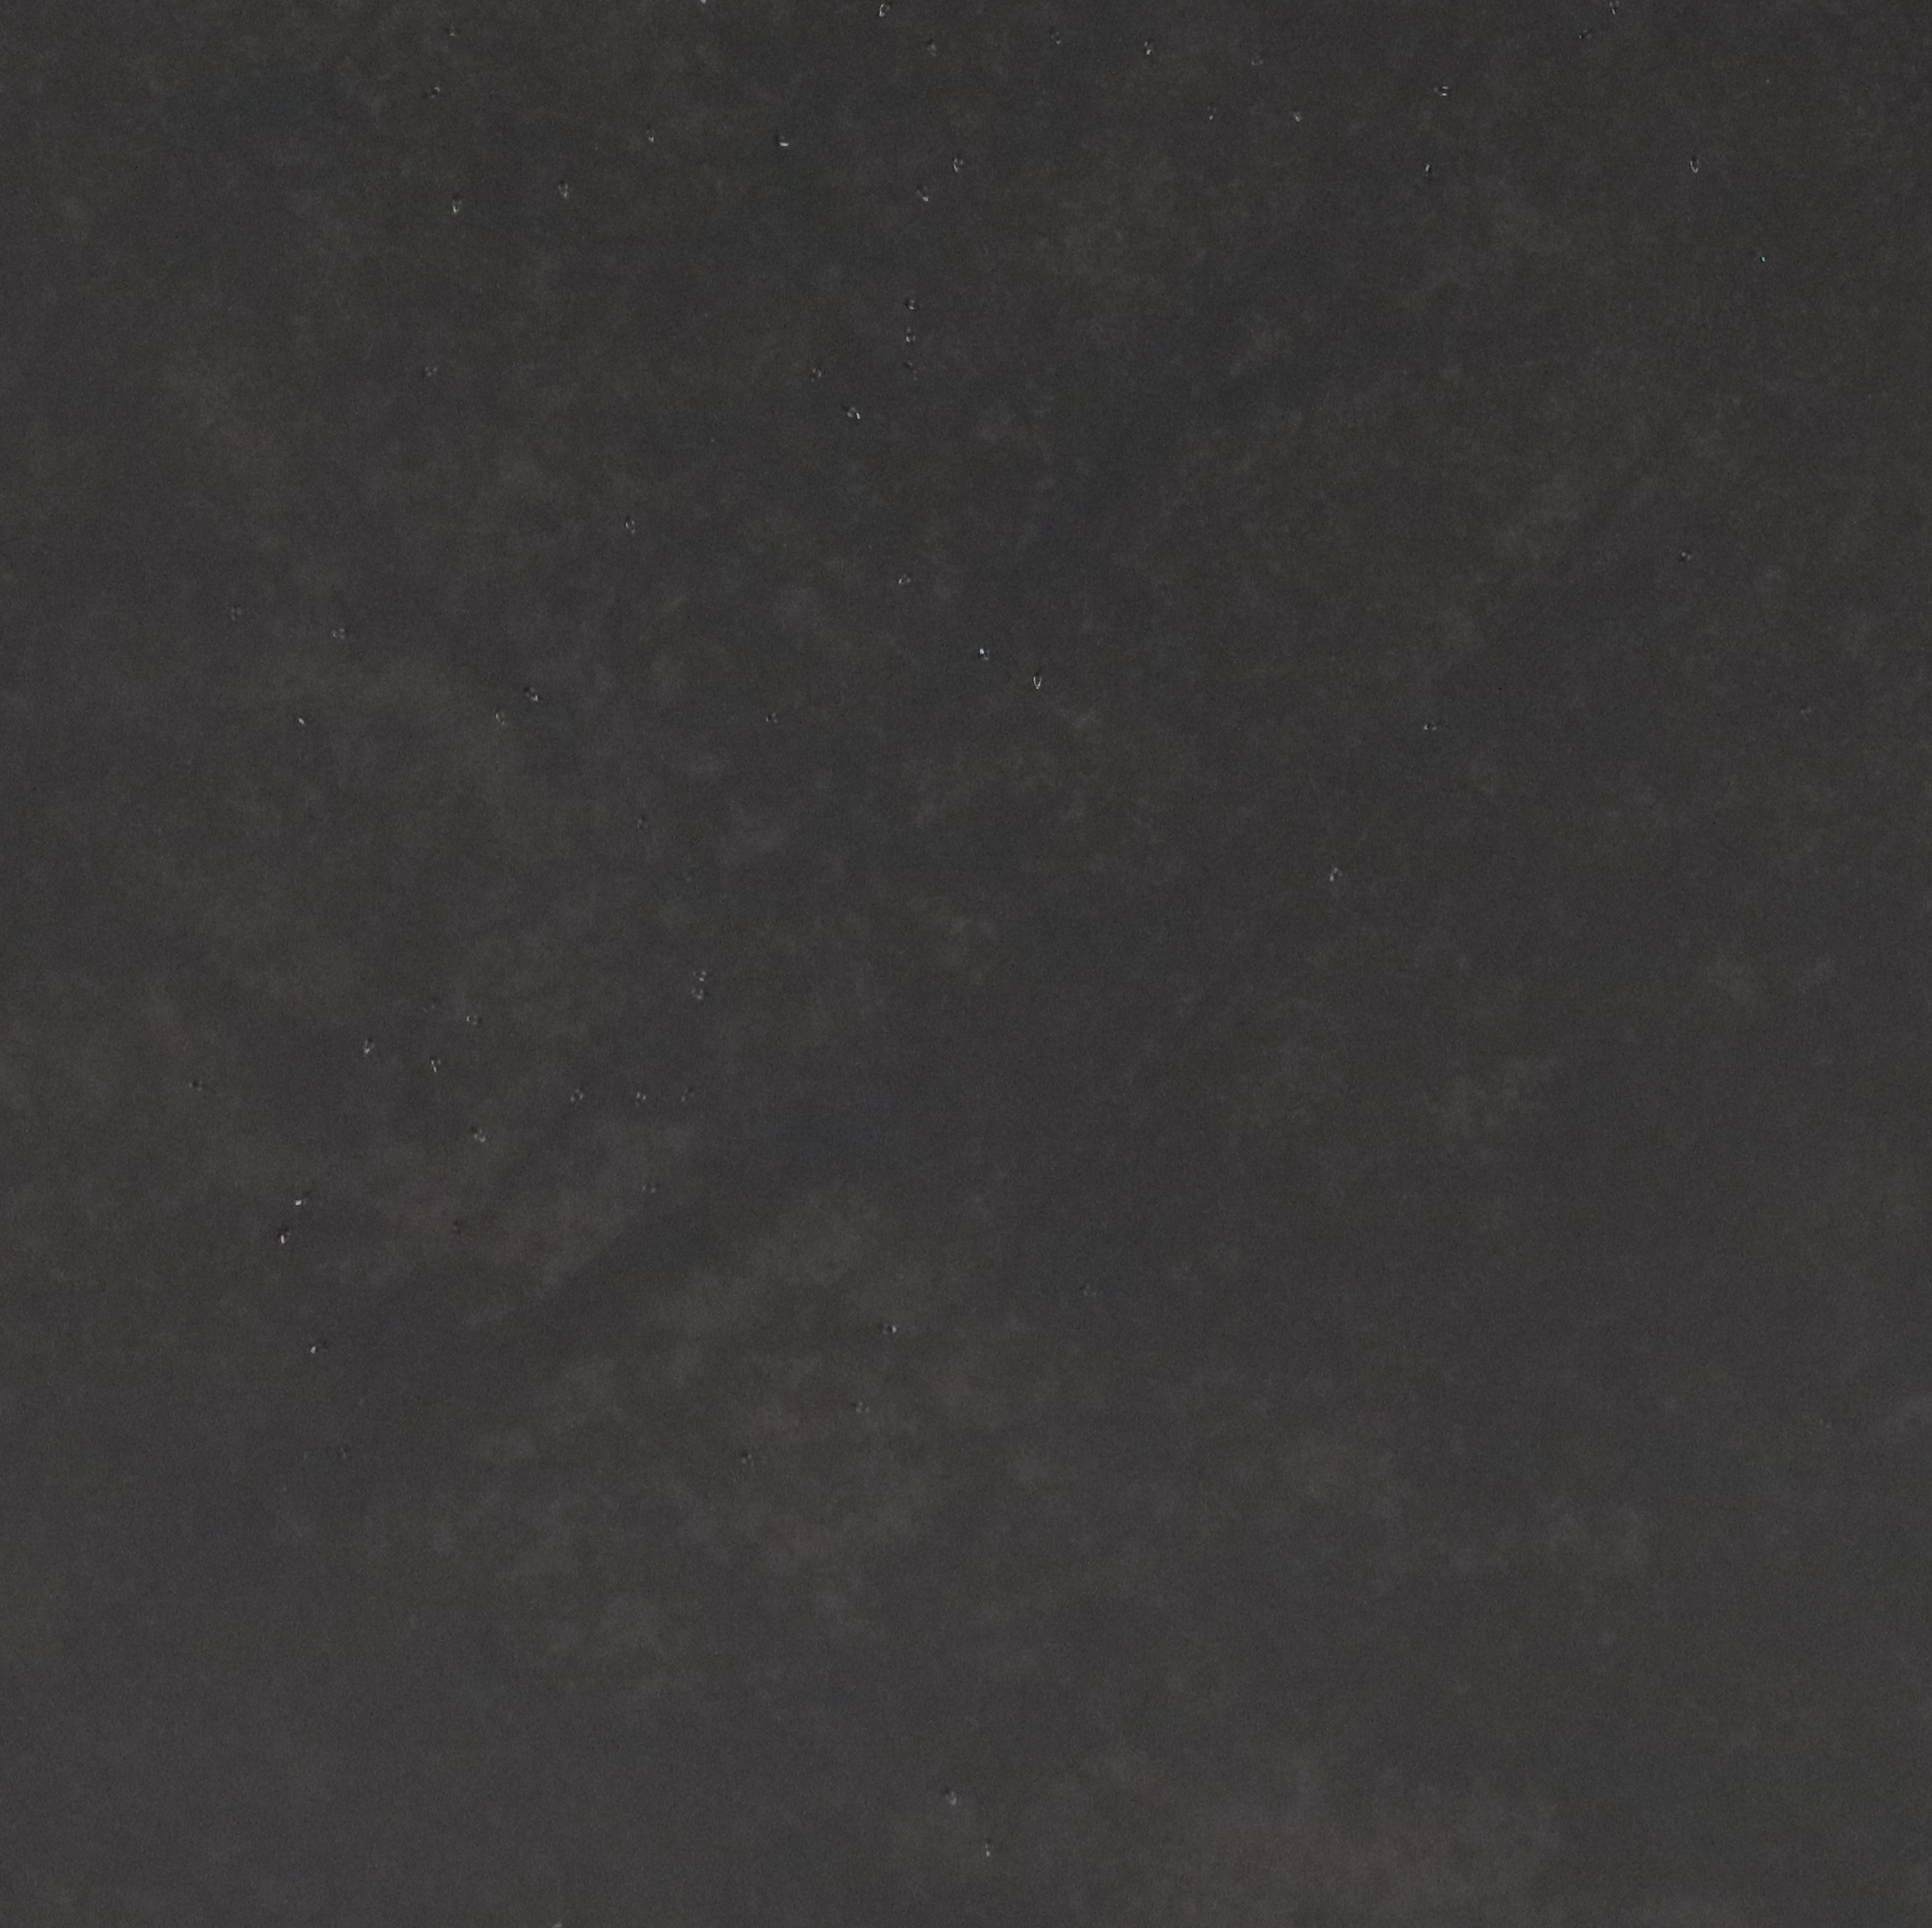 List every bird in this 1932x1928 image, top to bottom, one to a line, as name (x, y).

brant (887, 4)
brant (1592, 29)
brant (1058, 35)
brant (443, 41)
brant (934, 46)
brant (1149, 46)
brant (1261, 65)
brant (441, 85)
brant (1443, 97)
brant (1232, 115)
brant (1299, 117)
brant (651, 130)
brant (783, 140)
brant (960, 164)
brant (1696, 164)
brant (1427, 174)
brant (574, 191)
brant (931, 195)
brant (457, 210)
brant (1762, 261)
brant (909, 307)
brant (910, 342)
brant (904, 366)
brant (425, 371)
brant (820, 375)
brant (855, 411)
brant (639, 516)
brant (1690, 554)
brant (904, 587)
brant (232, 616)
brant (341, 641)
brant (991, 655)
brant (1034, 679)
brant (540, 703)
brant (1811, 707)
brant (504, 716)
brant (775, 717)
brant (304, 718)
brant (1432, 722)
brant (639, 823)
brant (1340, 869)
brant (706, 970)
brant (712, 988)
brant (437, 1002)
brant (475, 1016)
brant (364, 1047)
brant (440, 1062)
brant (202, 1091)
brant (696, 1096)
brant (574, 1101)
brant (633, 1106)
brant (475, 1131)
brant (300, 1196)
brant (653, 1196)
brant (470, 1234)
brant (289, 1236)
brant (1095, 1290)
brant (897, 1341)
brant (323, 1344)
brant (874, 1403)
brant (350, 1447)
brant (758, 1469)
brant (953, 1786)
brant (995, 1851)